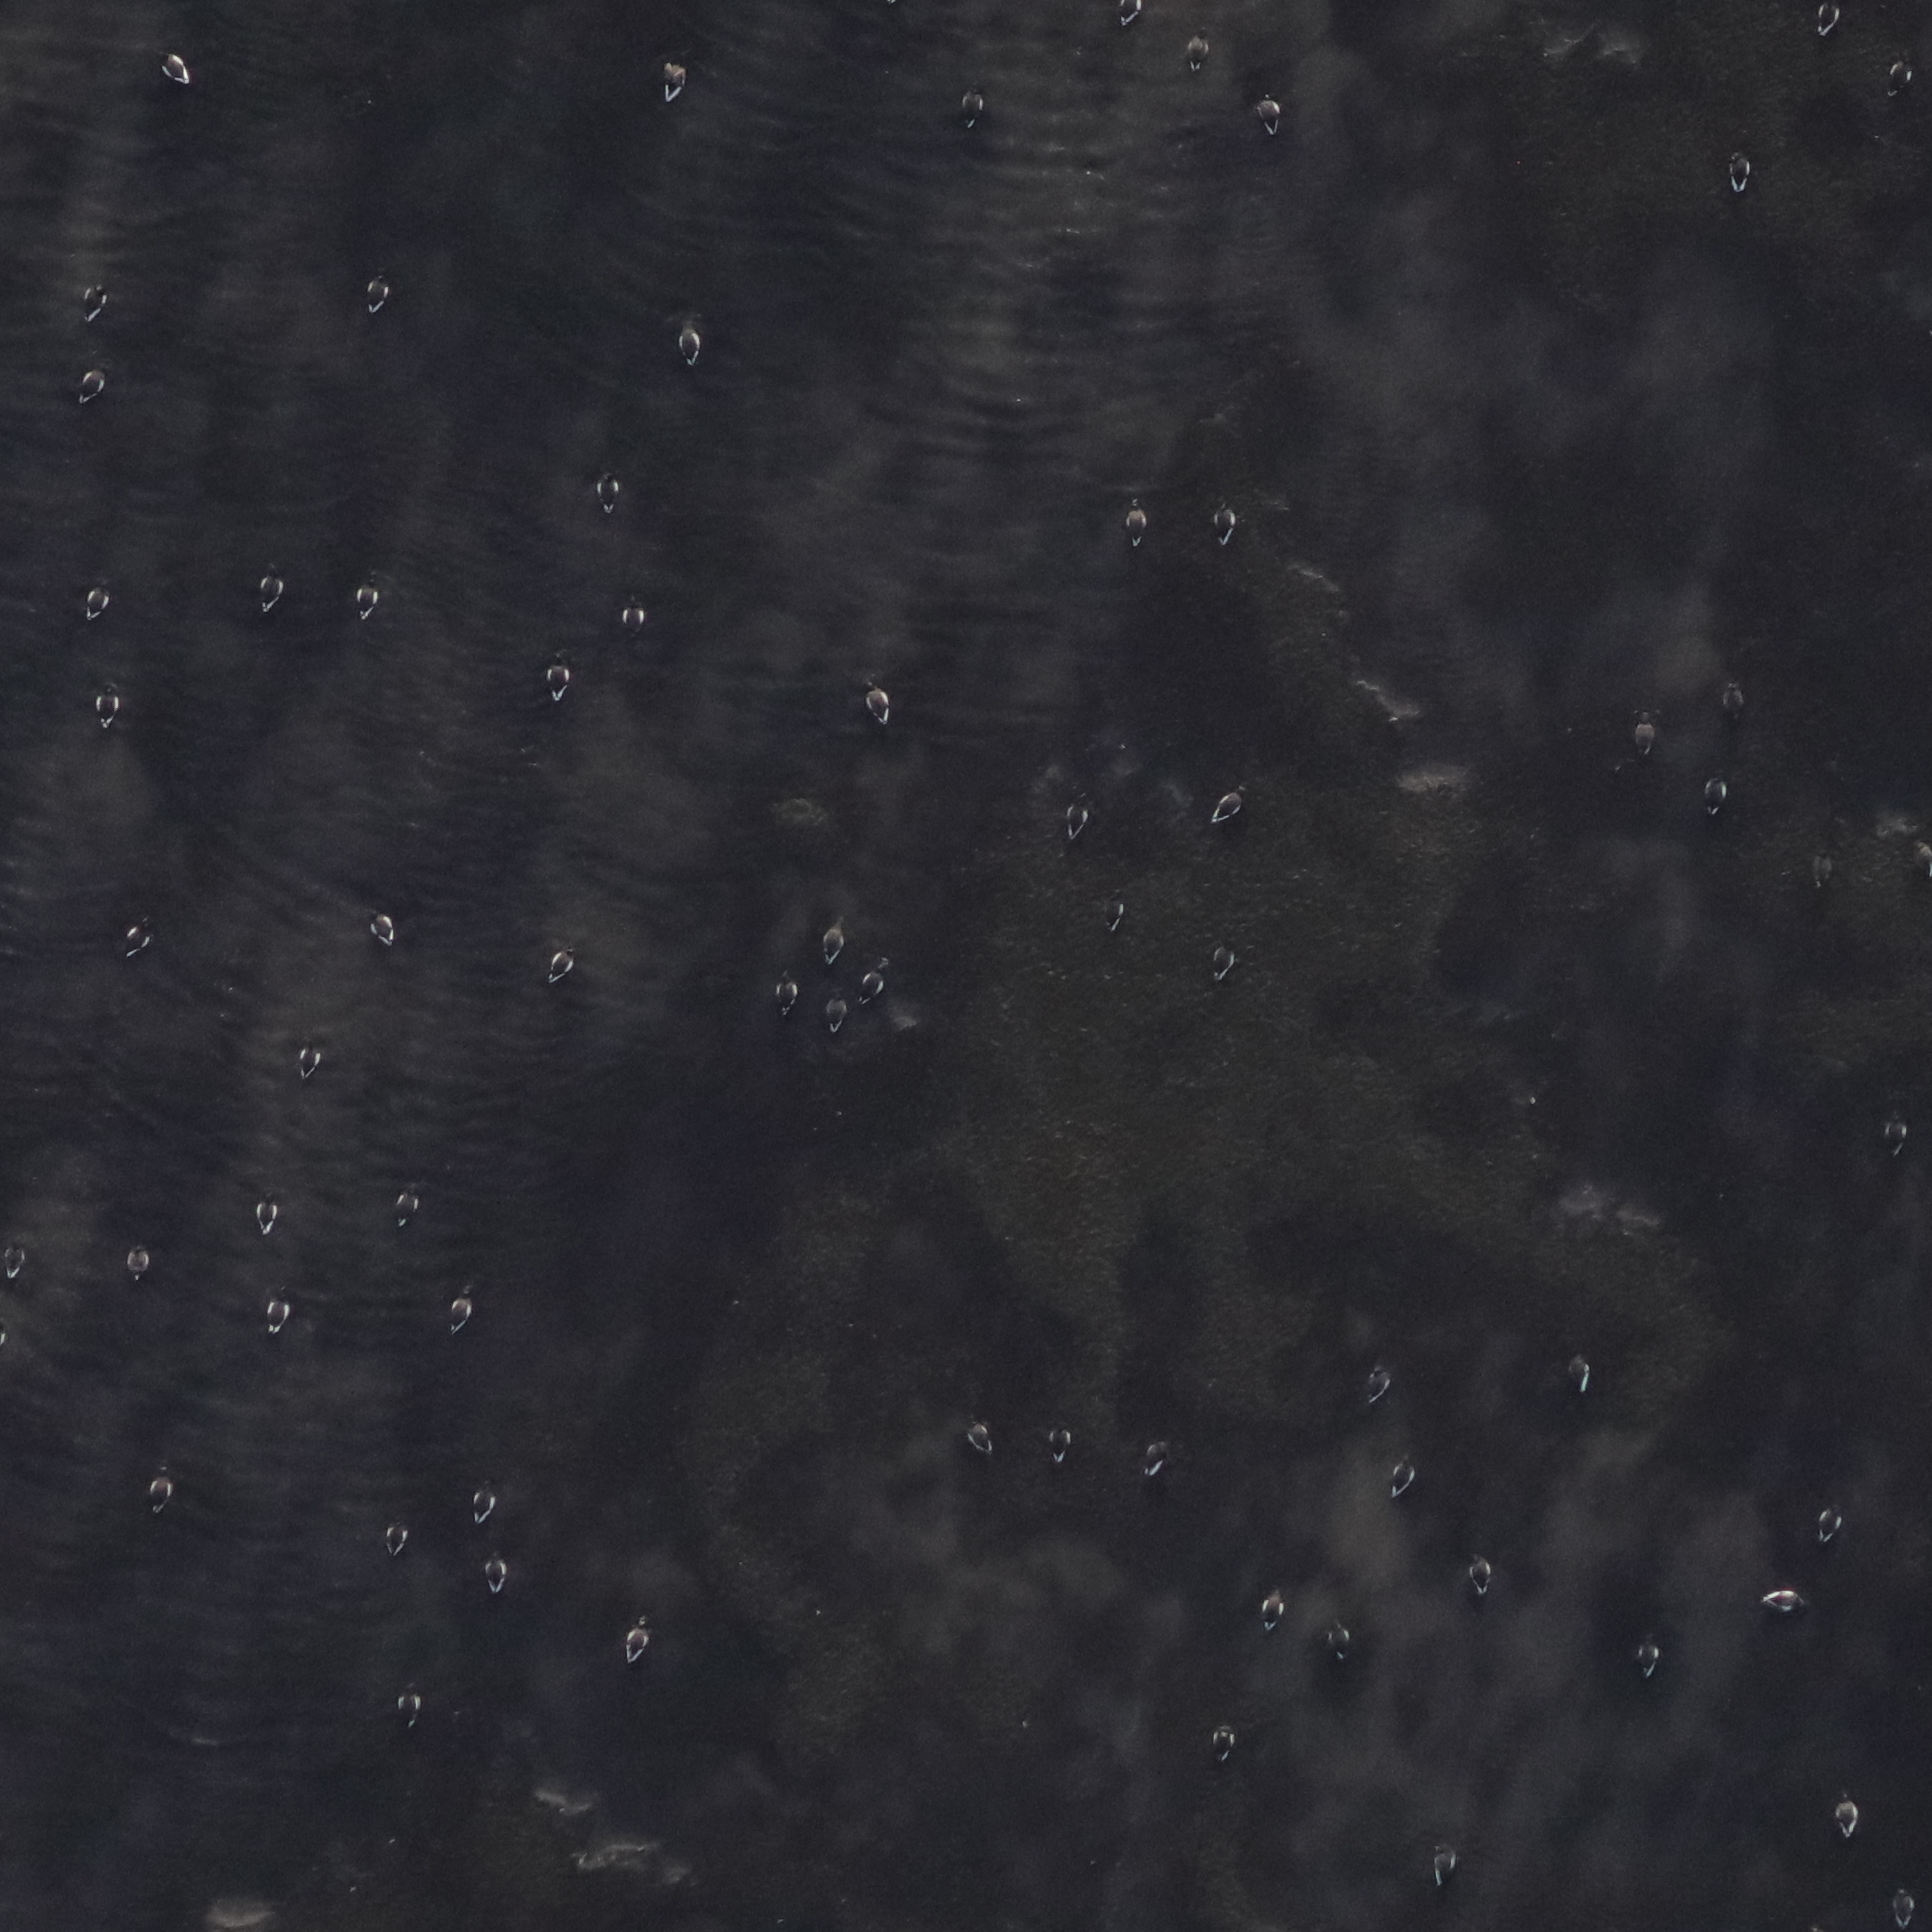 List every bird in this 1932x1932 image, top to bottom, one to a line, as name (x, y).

brant (1828, 10)
brant (1201, 52)
brant (173, 68)
brant (1901, 74)
brant (673, 79)
brant (972, 107)
brant (1266, 113)
brant (1738, 170)
brant (376, 292)
brant (95, 304)
brant (687, 342)
brant (93, 385)
brant (606, 493)
brant (1134, 520)
brant (1223, 524)
brant (270, 591)
brant (366, 597)
brant (96, 602)
brant (633, 616)
brant (557, 678)
brant (1727, 693)
brant (876, 702)
brant (106, 705)
brant (1645, 735)
brant (1715, 793)
brant (1229, 804)
brant (1077, 819)
brant (1929, 858)
brant (1821, 871)
brant (1122, 911)
brant (381, 926)
brant (137, 937)
brant (832, 940)
brant (1223, 962)
brant (559, 966)
brant (873, 986)
brant (786, 995)
brant (834, 1022)
brant (310, 1058)
brant (1894, 1133)
brant (405, 1204)
brant (266, 1215)
brant (15, 1260)
brant (138, 1260)
brant (459, 1309)
brant (275, 1312)
brant (1574, 1373)
brant (1378, 1382)
brant (978, 1437)
brant (1057, 1441)
brant (1154, 1457)
brant (1402, 1477)
brant (159, 1490)
brant (483, 1504)
brant (1829, 1524)
brant (394, 1537)
brant (495, 1572)
brant (1480, 1573)
brant (1783, 1602)
brant (1271, 1610)
brant (635, 1641)
brant (1346, 1651)
brant (1643, 1663)
brant (416, 1714)
brant (1223, 1743)
brant (1845, 1815)
brant (1442, 1865)
brant (1902, 1909)